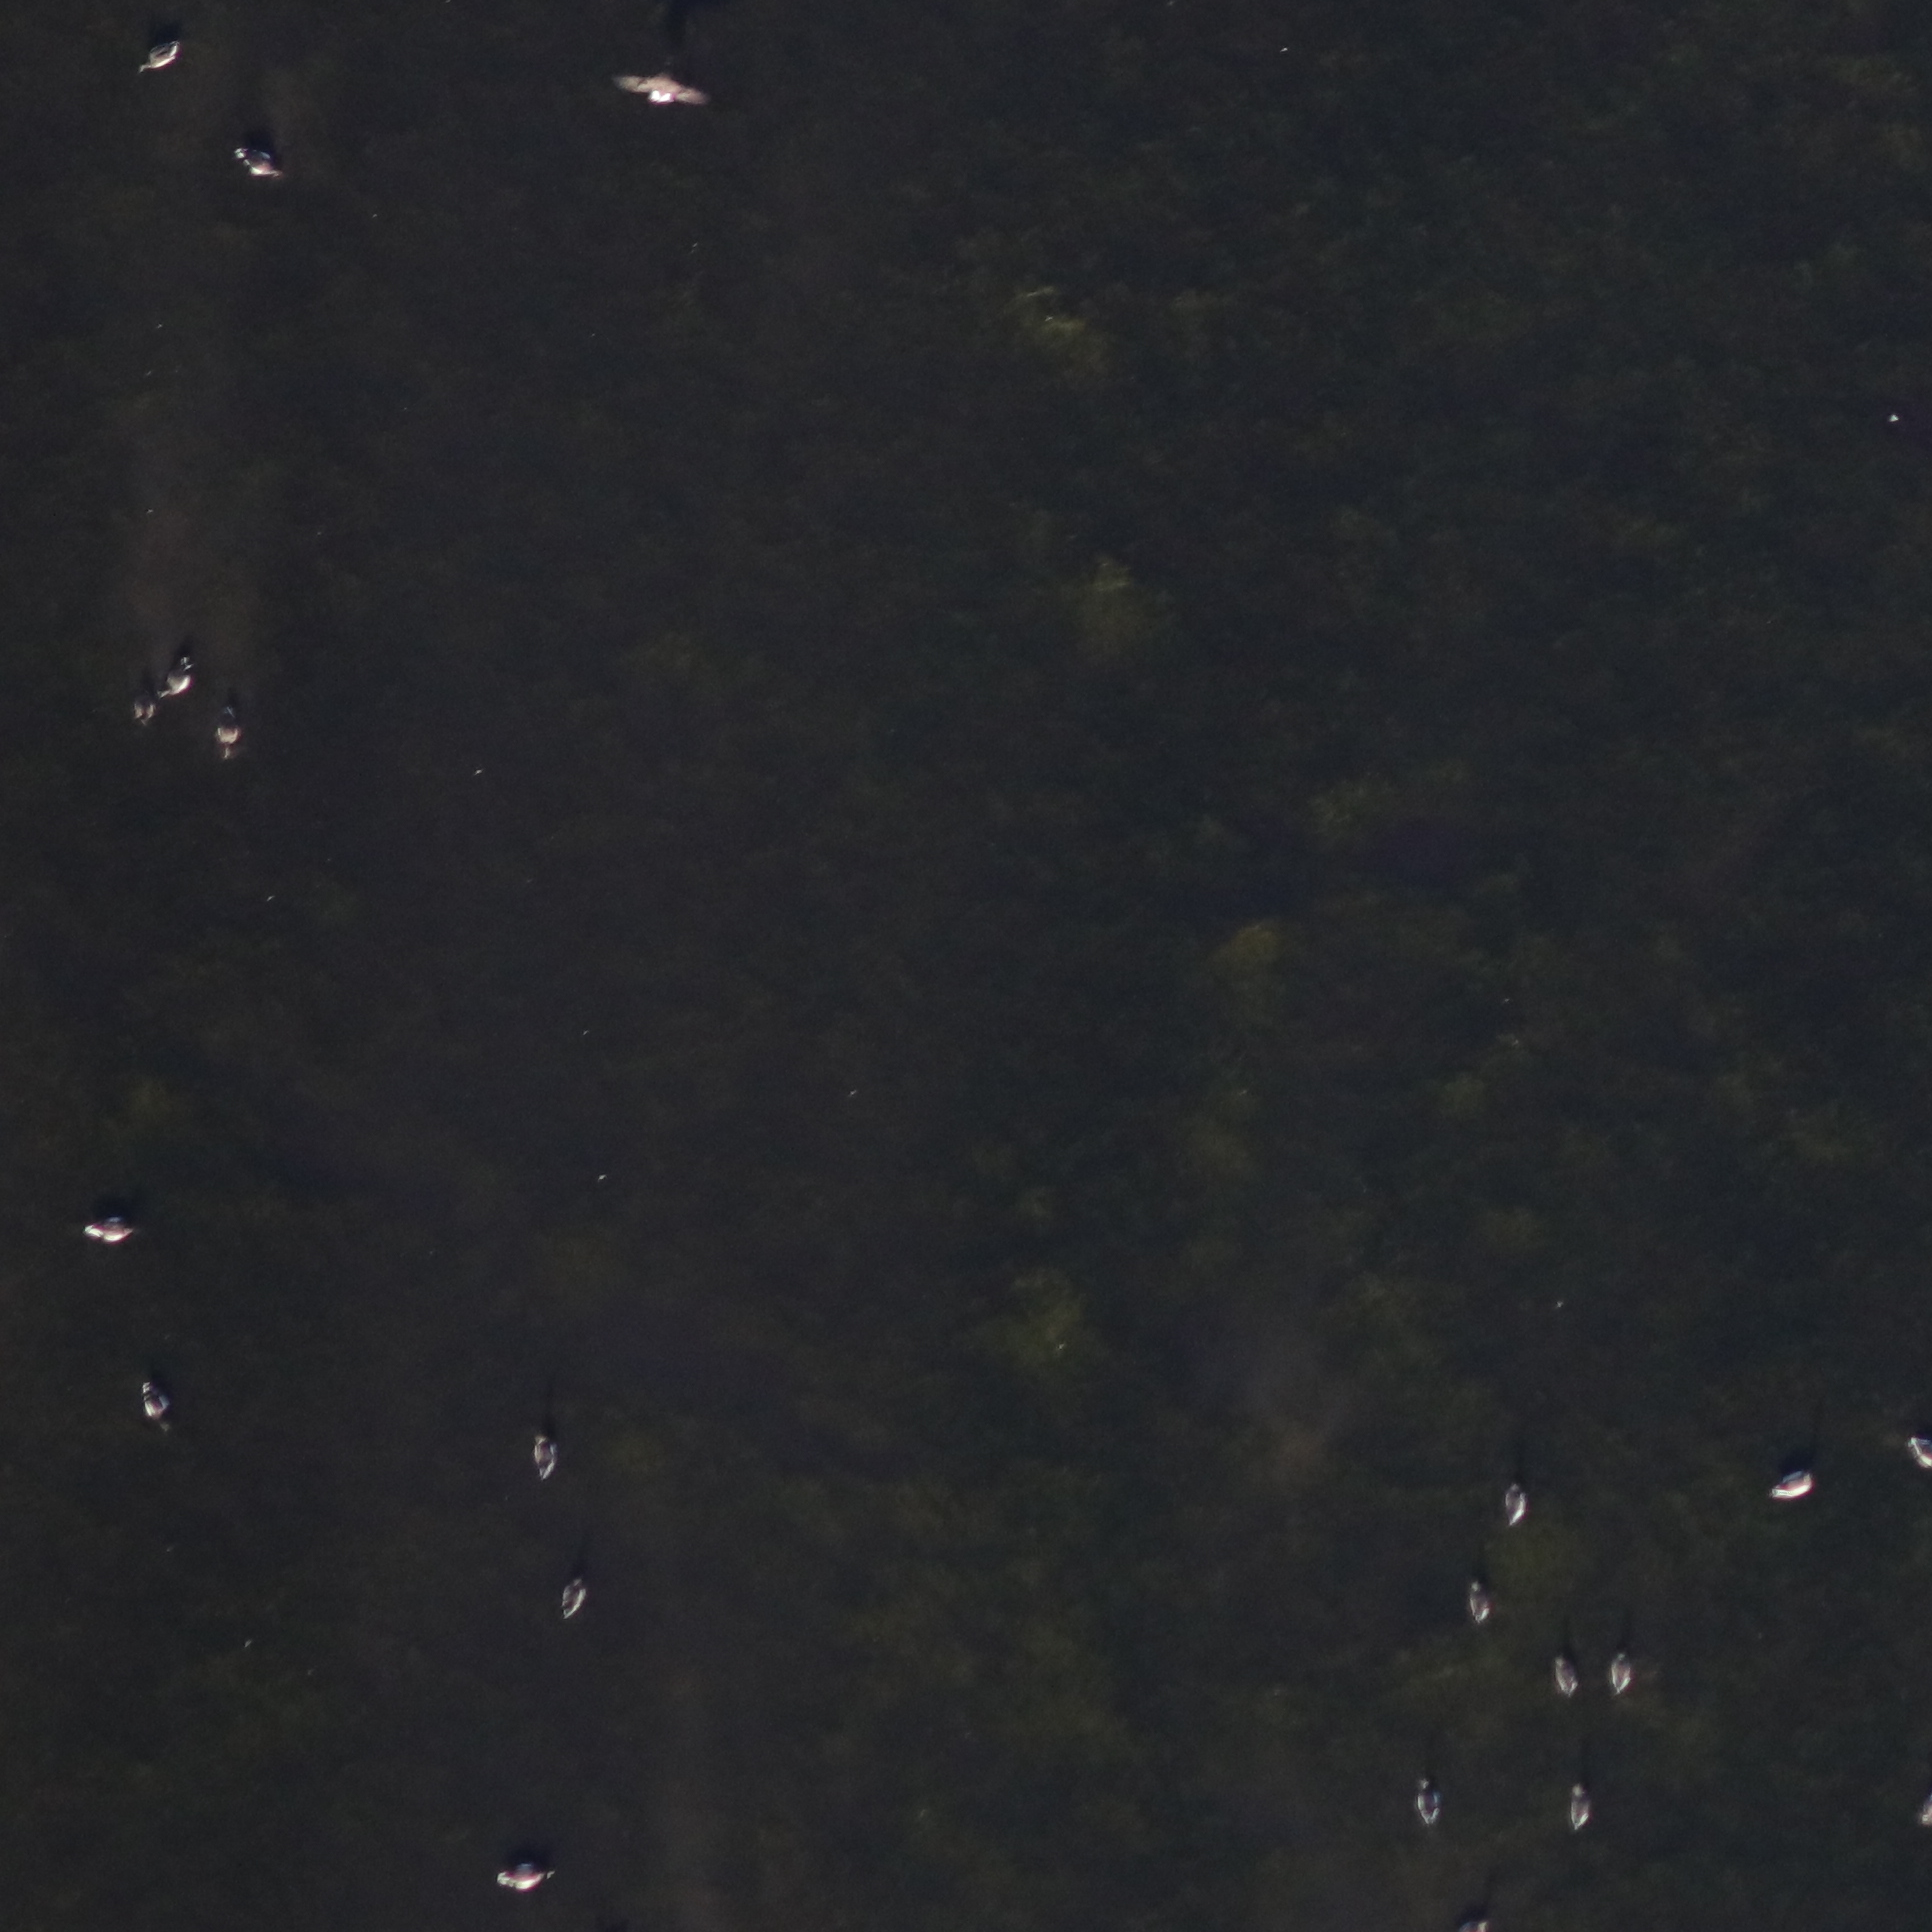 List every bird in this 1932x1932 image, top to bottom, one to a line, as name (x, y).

brant (162, 56)
brant (668, 87)
brant (261, 162)
brant (174, 680)
brant (145, 709)
brant (228, 738)
brant (112, 1226)
brant (155, 1401)
brant (1928, 1451)
brant (544, 1453)
brant (1795, 1482)
brant (1516, 1502)
brant (573, 1597)
brant (1482, 1598)
brant (1621, 1668)
brant (1567, 1674)
brant (1428, 1801)
brant (1581, 1804)
brant (524, 1873)